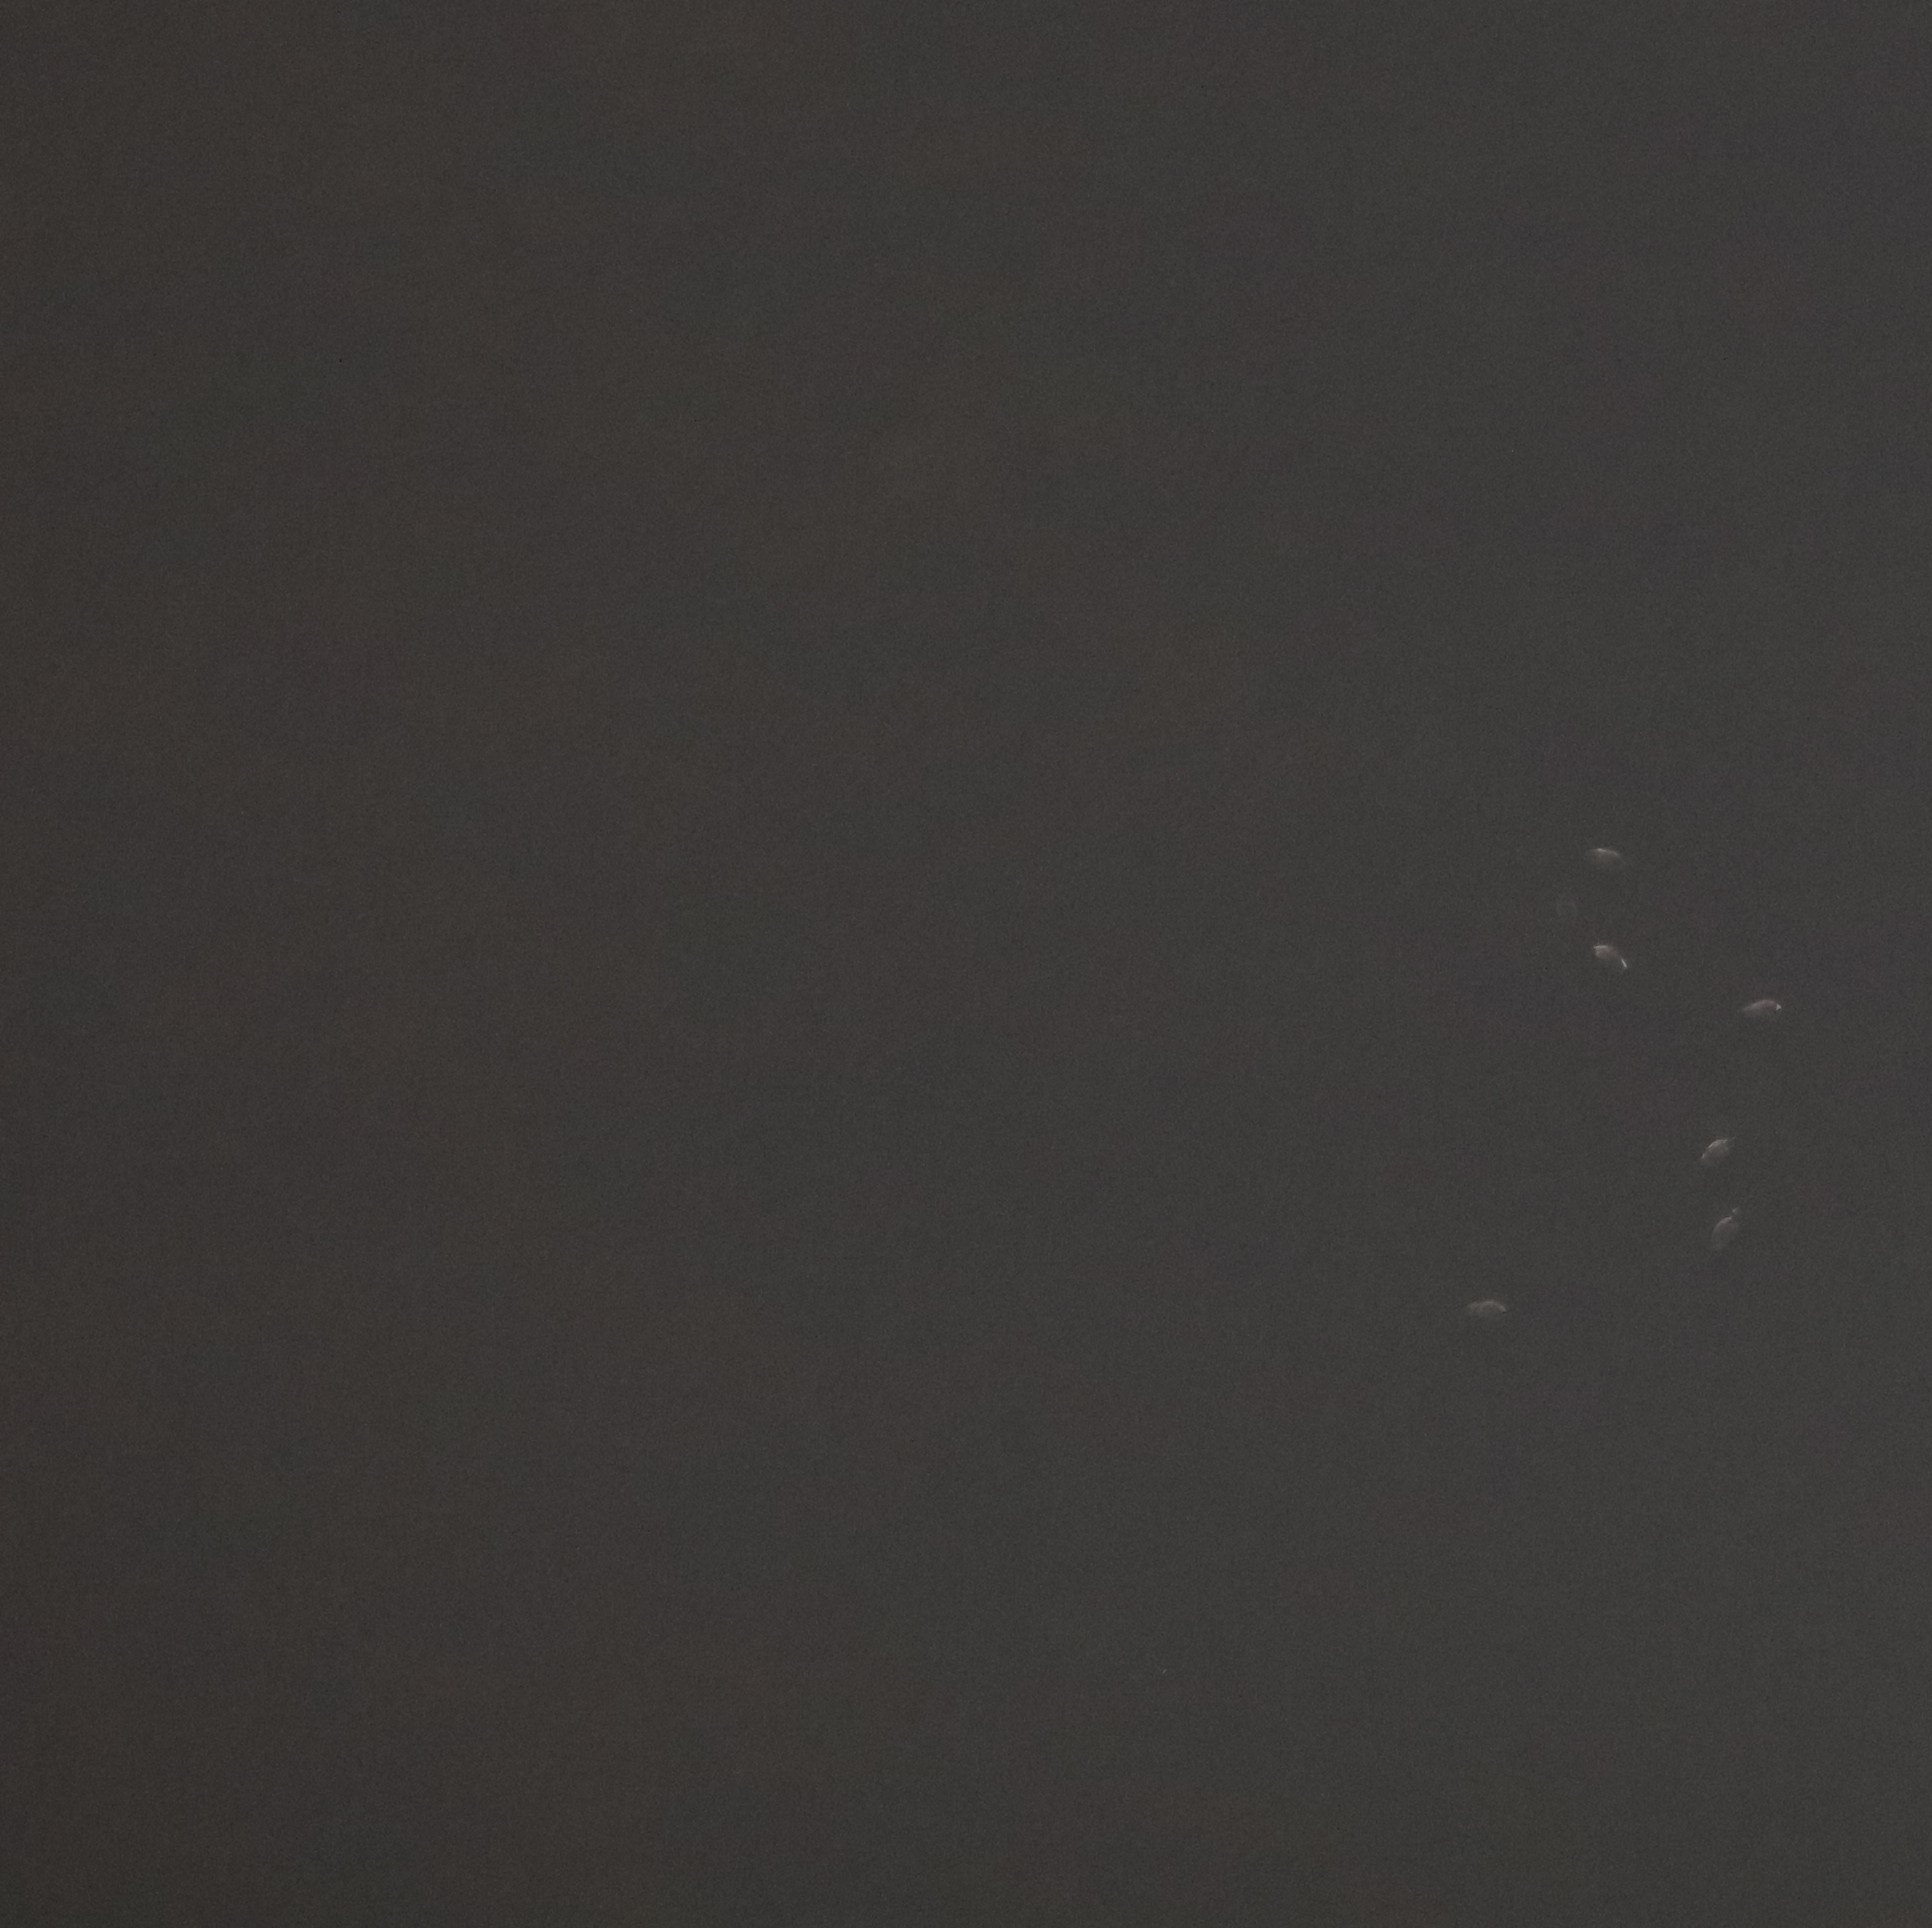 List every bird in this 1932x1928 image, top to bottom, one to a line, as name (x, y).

Canada goose (1608, 853)
Canada goose (1616, 966)
Canada goose (1762, 1005)
Canada goose (1718, 1150)
Canada goose (1728, 1241)
Canada goose (1486, 1314)